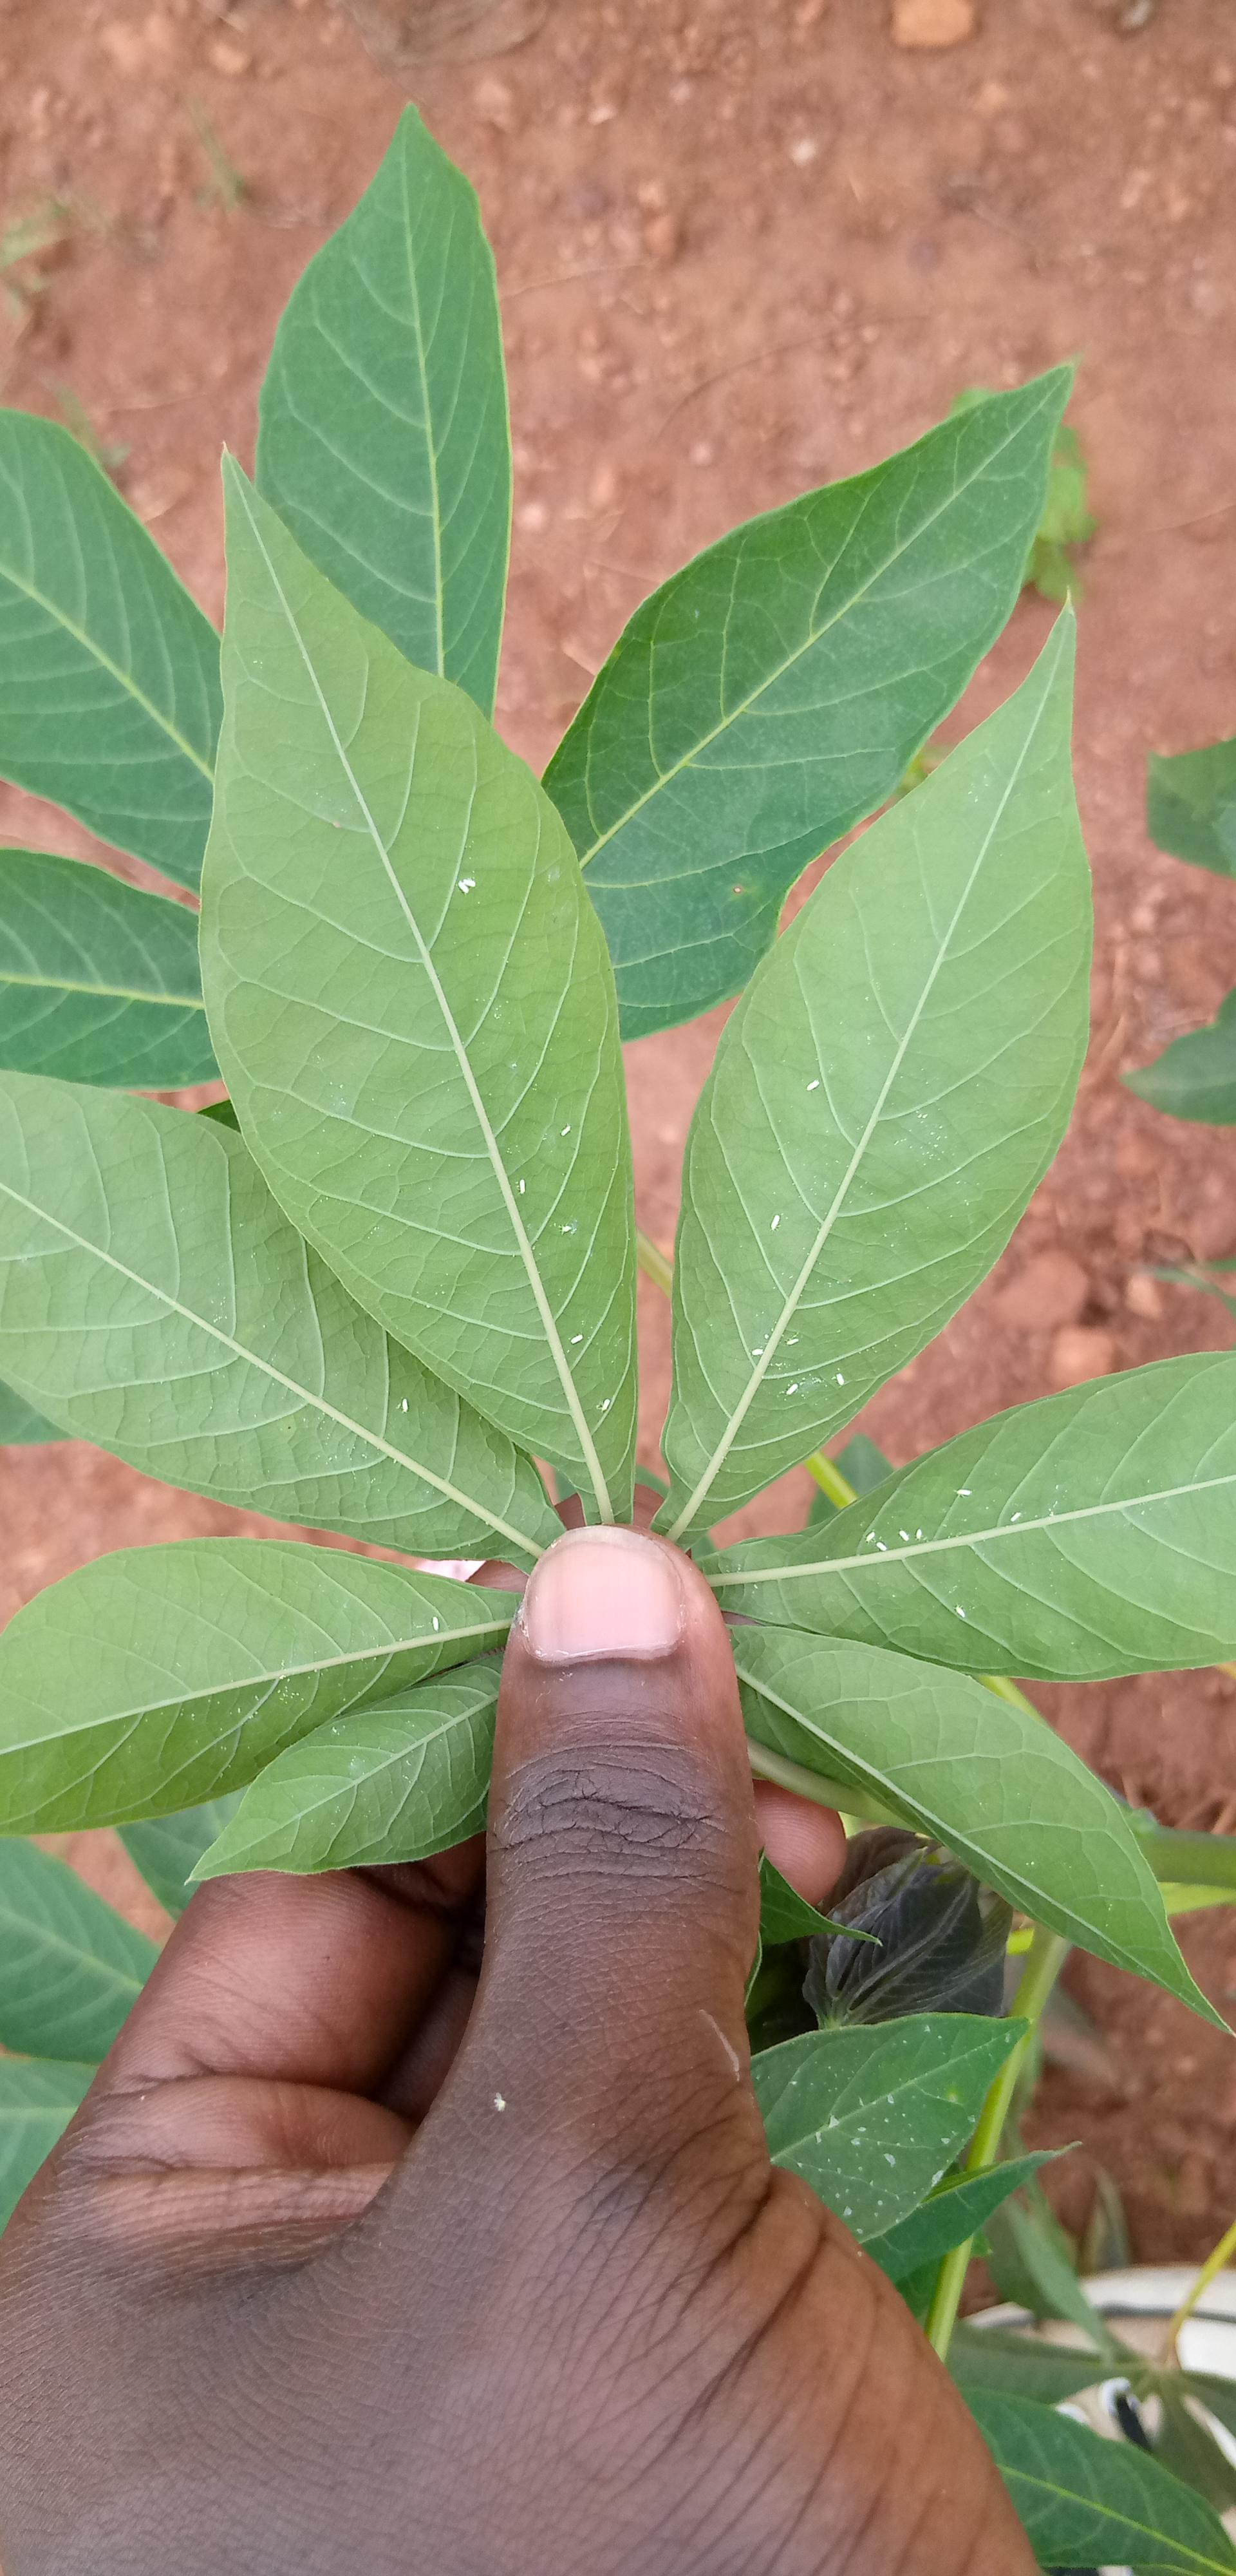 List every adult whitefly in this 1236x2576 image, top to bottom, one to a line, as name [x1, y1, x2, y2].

whitefly [462, 878, 477, 889]
whitefly [457, 878, 469, 896]
whitefly [803, 1075, 821, 1094]
whitefly [559, 1122, 574, 1139]
whitefly [518, 1177, 528, 1196]
whitefly [768, 1213, 782, 1233]
whitefly [559, 1224, 573, 1235]
whitefly [568, 1331, 587, 1349]
whitefly [785, 1336, 801, 1348]
whitefly [748, 1347, 766, 1357]
whitefly [833, 1371, 846, 1388]
whitefly [784, 1381, 800, 1397]
whitefly [400, 1397, 410, 1415]
whitefly [598, 1397, 613, 1414]
whitefly [955, 1488, 973, 1497]
whitefly [1009, 1509, 1022, 1524]
whitefly [915, 1528, 923, 1541]
whitefly [897, 1529, 910, 1543]
whitefly [865, 1529, 876, 1543]
whitefly [874, 1540, 889, 1553]
whitefly [955, 1604, 968, 1619]
whitefly [431, 1615, 442, 1634]